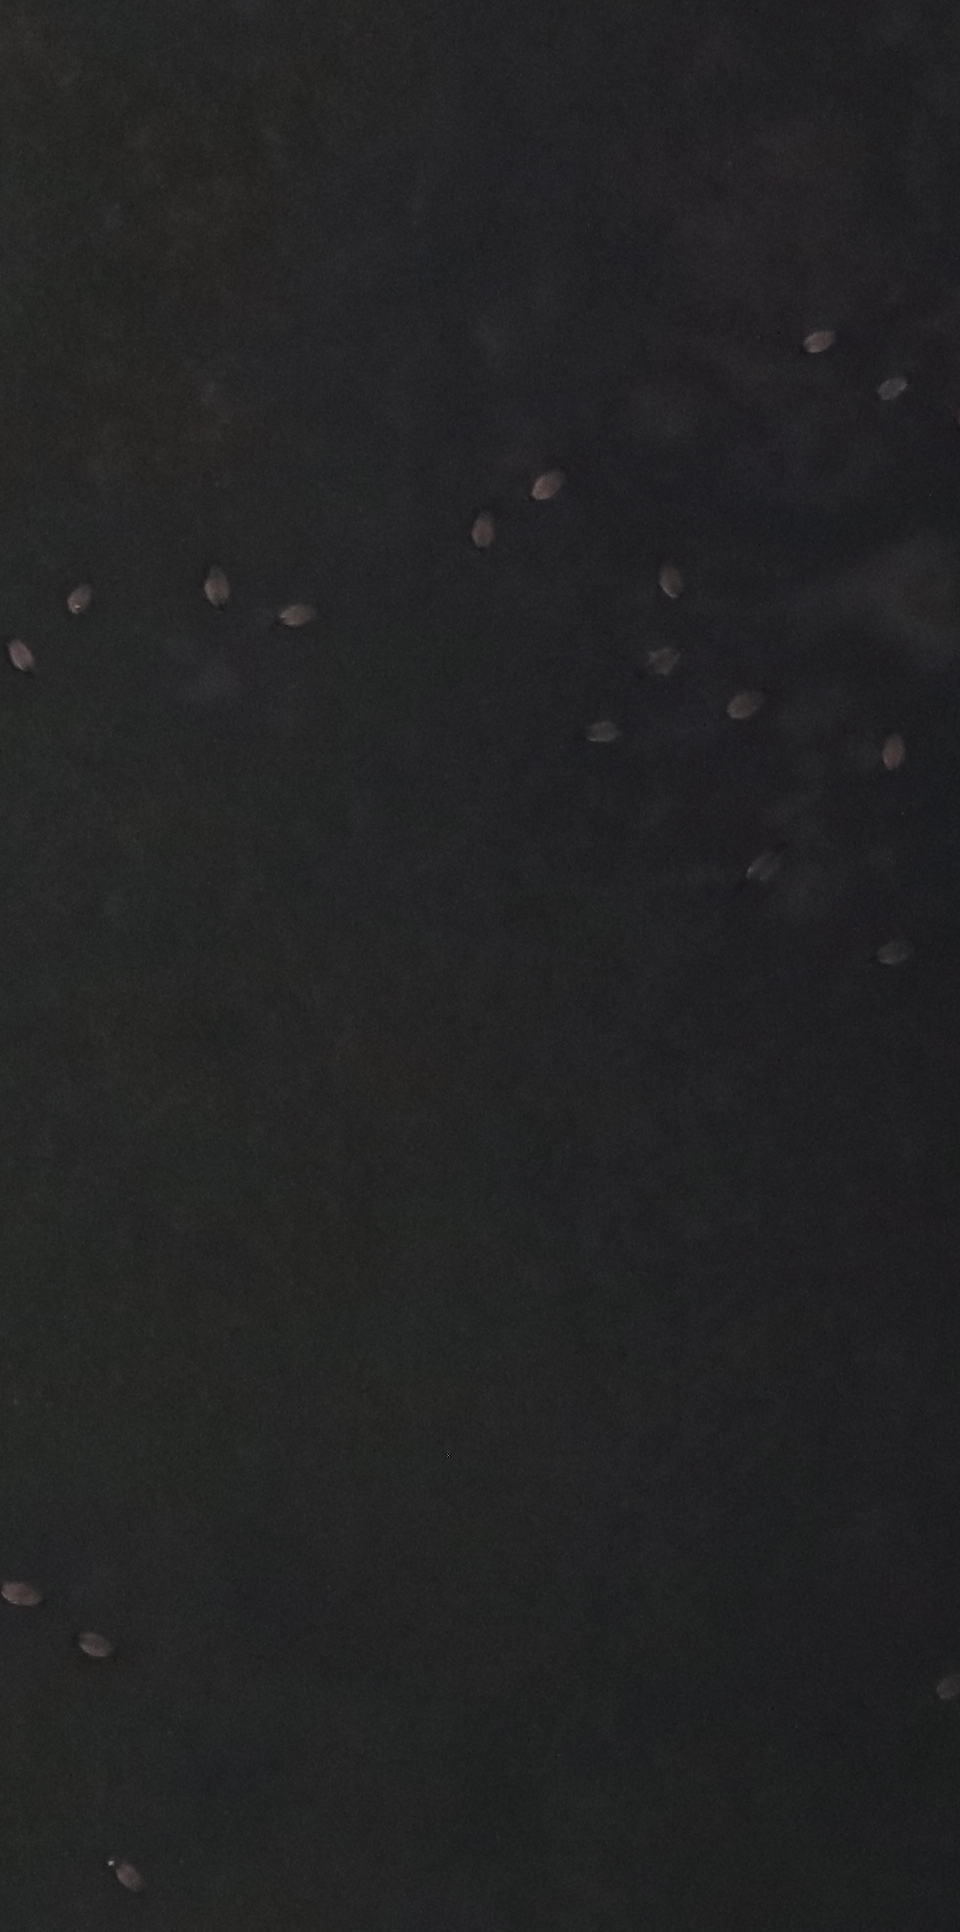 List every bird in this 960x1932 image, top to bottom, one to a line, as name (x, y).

Canada goose (819, 344)
Canada goose (890, 387)
Canada goose (547, 485)
Canada goose (482, 530)
Canada goose (673, 578)
Canada goose (218, 586)
Canada goose (77, 600)
Canada goose (298, 615)
Canada goose (20, 657)
Canada goose (664, 663)
Canada goose (744, 703)
Canada goose (603, 727)
Canada goose (895, 752)
Canada goose (762, 868)
Canada goose (891, 950)
Canada goose (20, 1593)
Canada goose (97, 1645)
Canada goose (130, 1875)